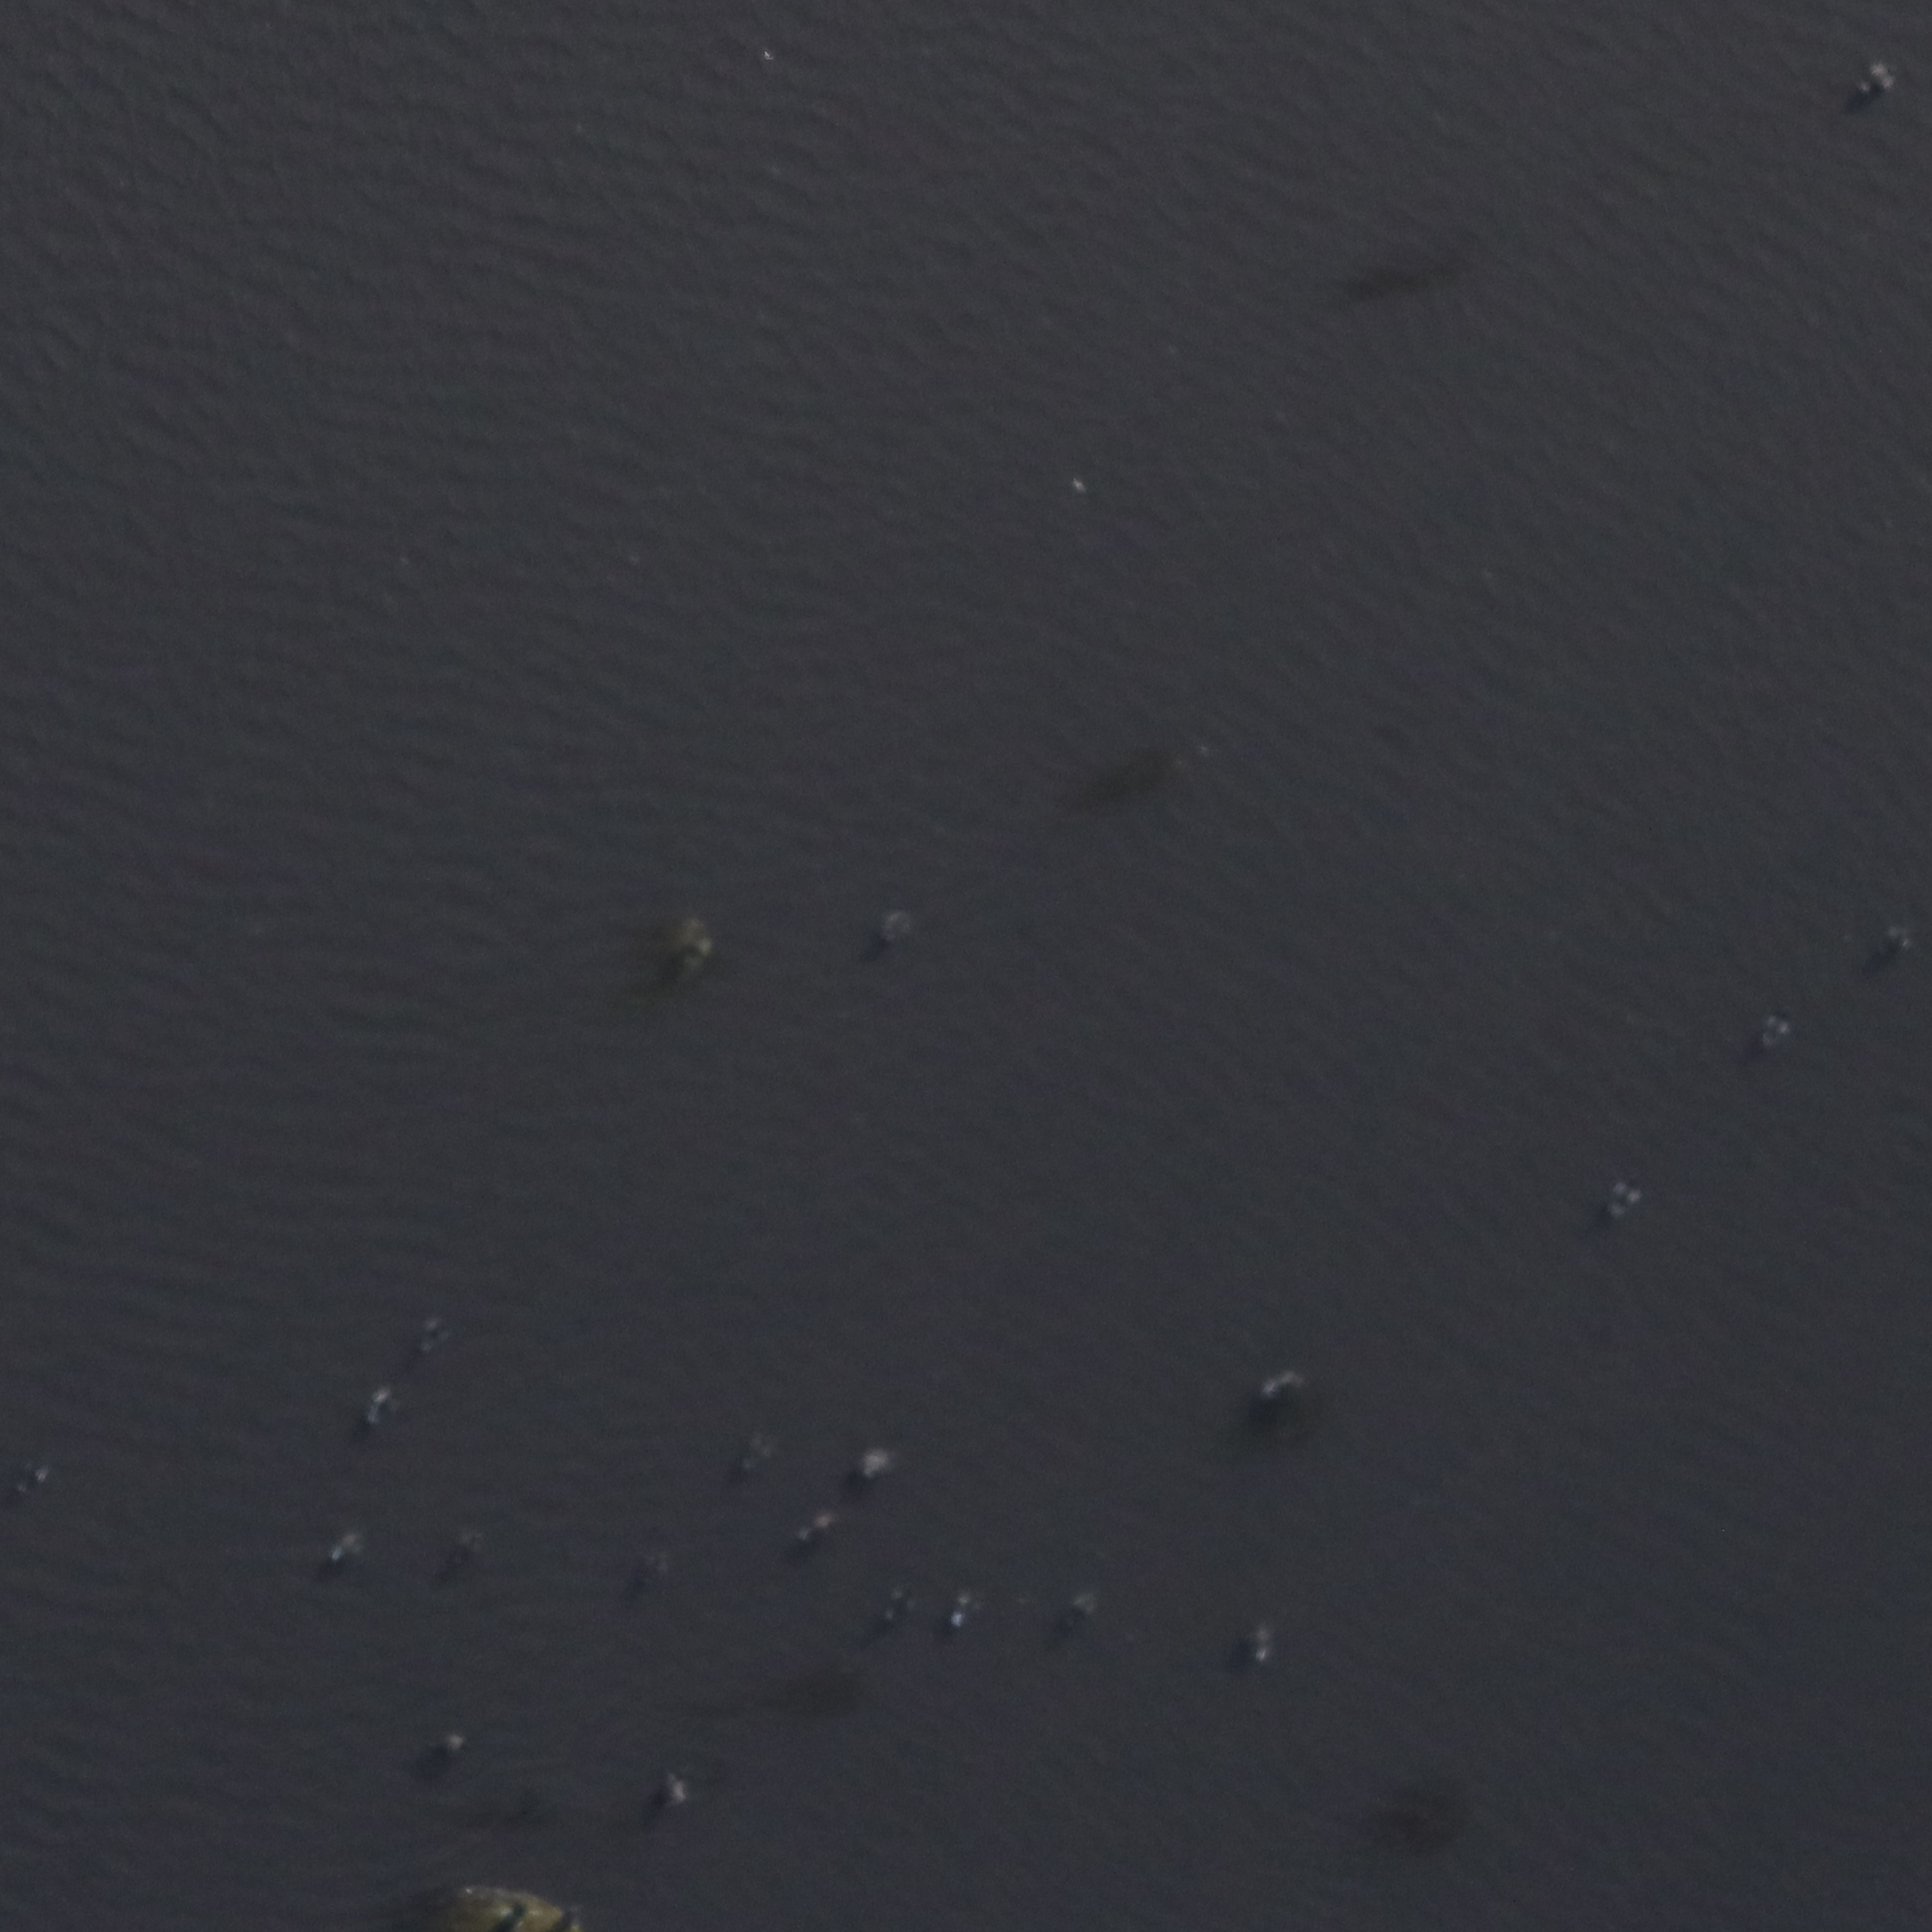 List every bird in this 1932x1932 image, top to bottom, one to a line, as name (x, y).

brant (1880, 79)
brant (1896, 937)
brant (1779, 1029)
brant (1621, 1197)
brant (434, 1330)
brant (1285, 1388)
brant (388, 1407)
brant (758, 1451)
brant (875, 1466)
brant (32, 1472)
brant (822, 1524)
brant (347, 1548)
brant (469, 1550)
brant (650, 1566)
brant (903, 1604)
brant (963, 1605)
brant (1083, 1608)
brant (1258, 1641)
other bird (450, 1746)
brant (672, 1788)
brant (511, 1922)
brant (566, 1923)